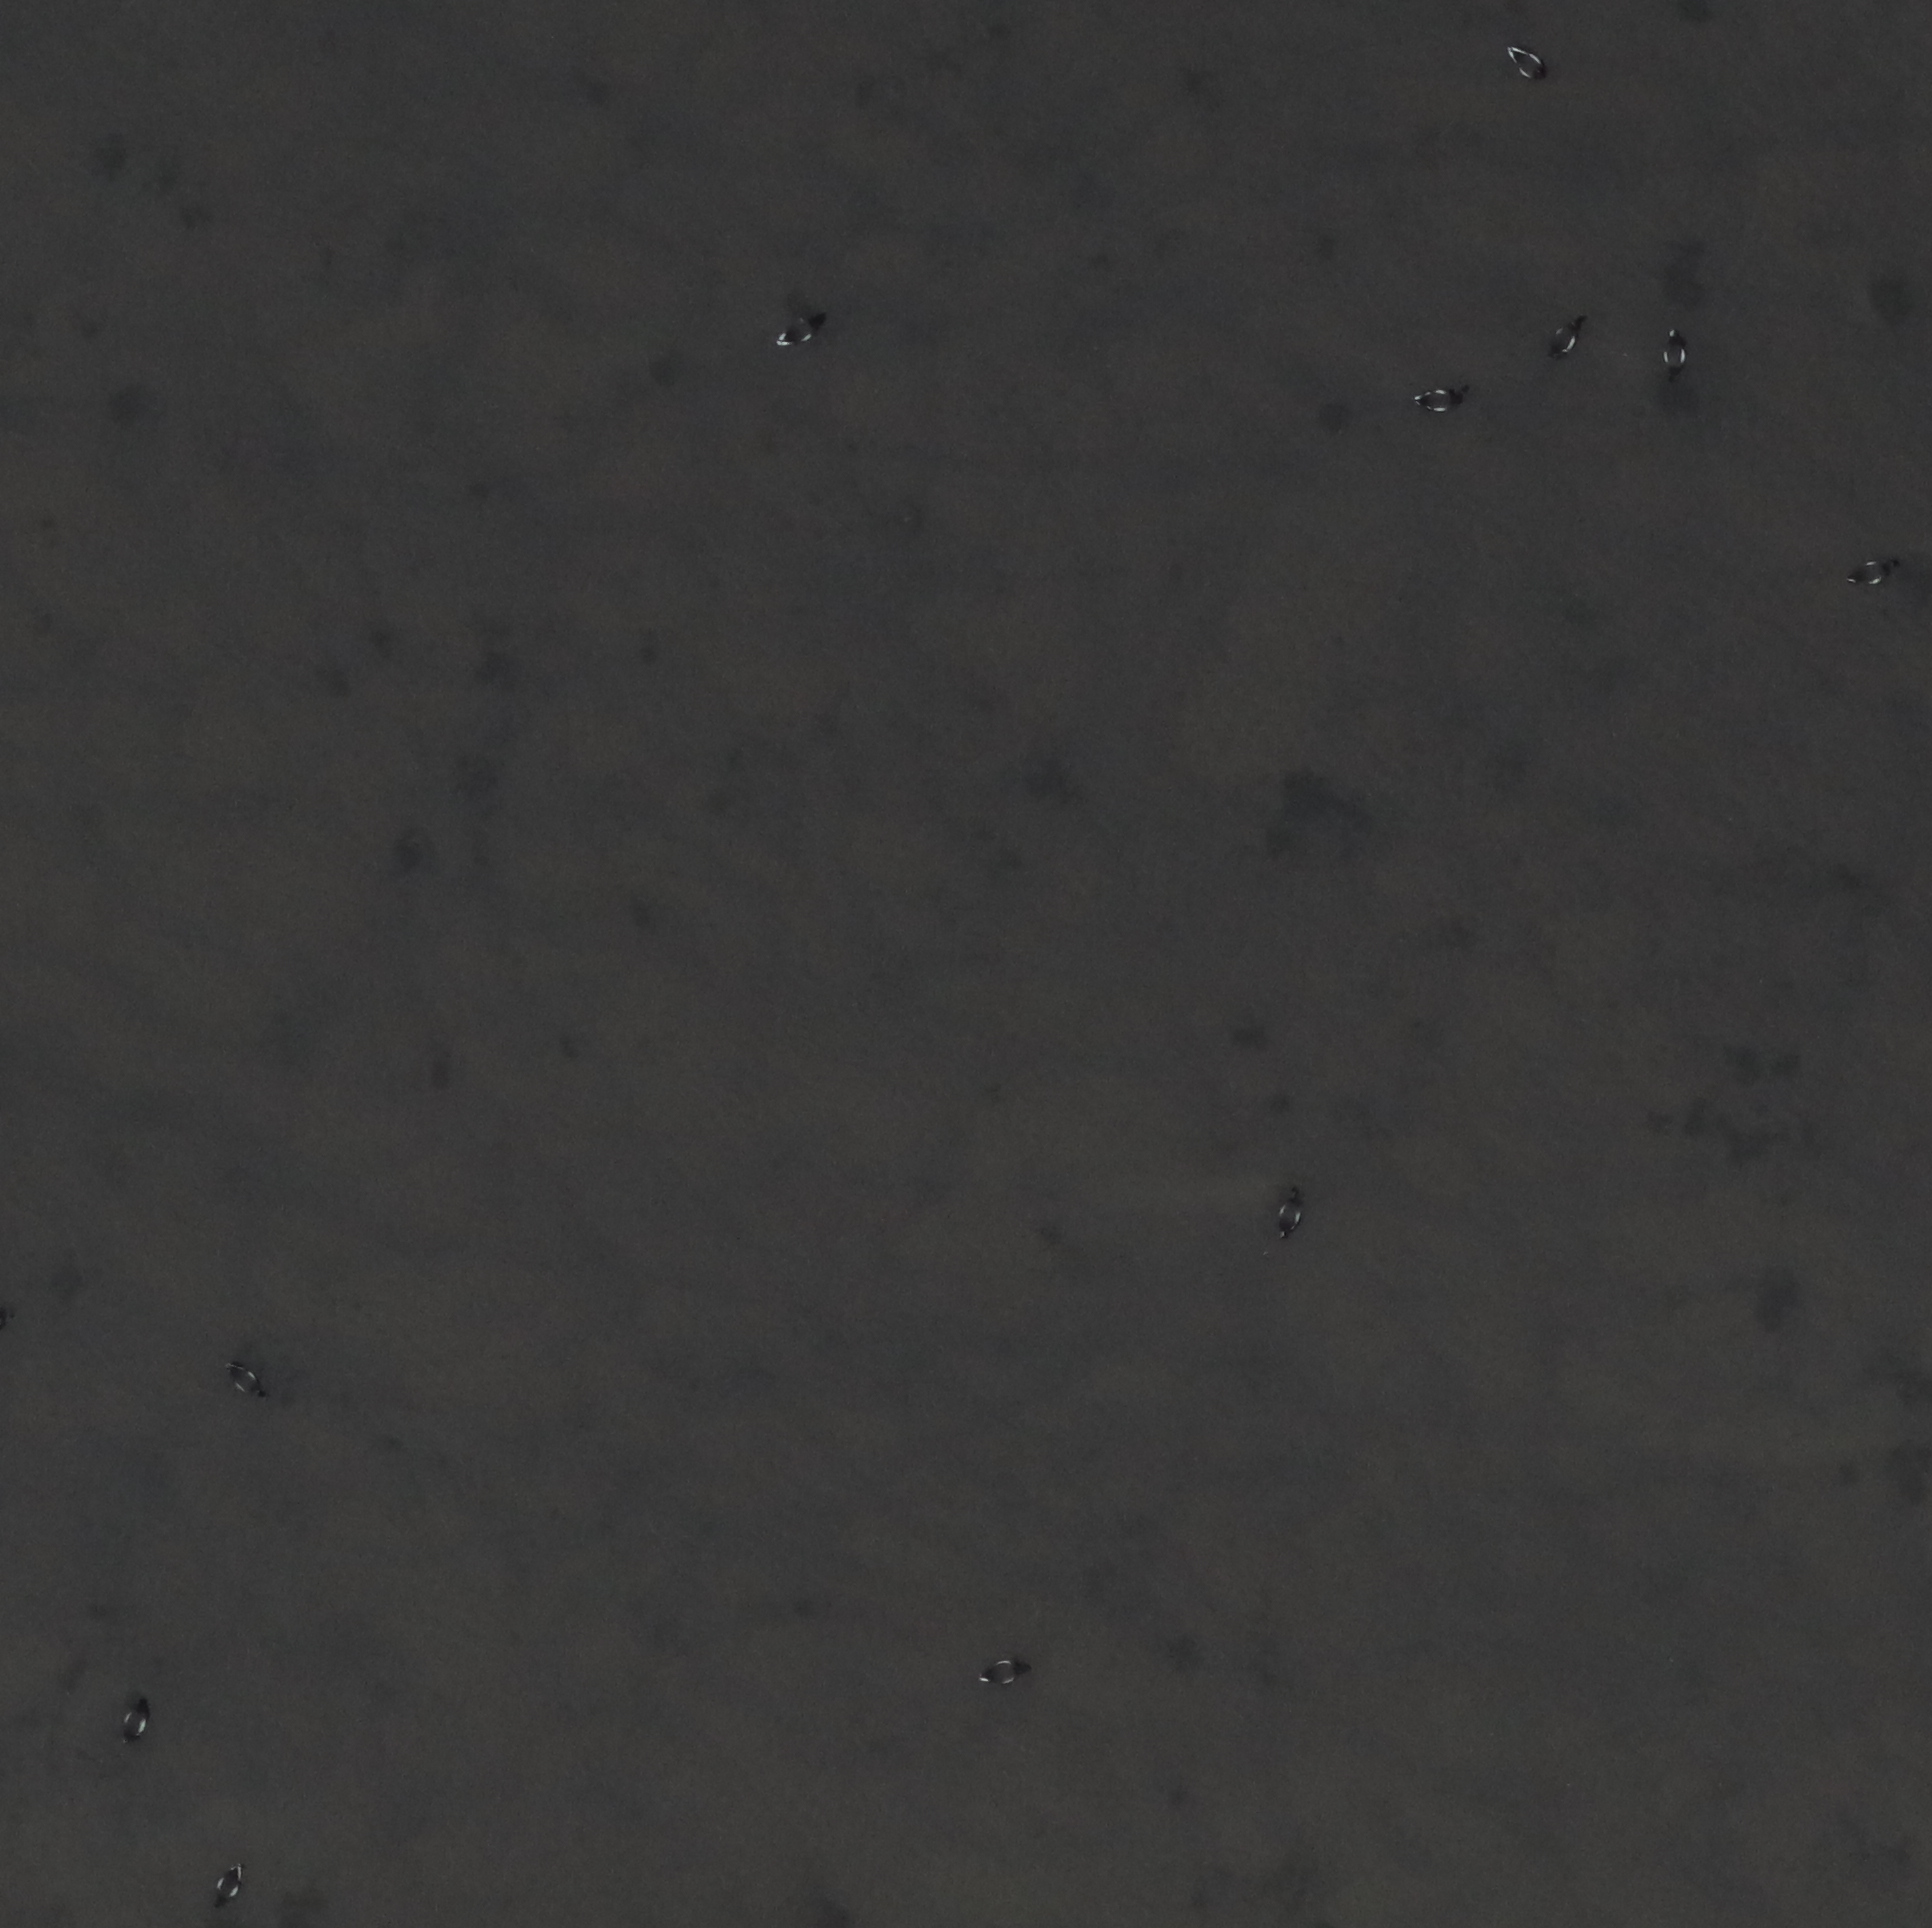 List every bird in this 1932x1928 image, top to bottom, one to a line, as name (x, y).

brant (1527, 60)
brant (798, 331)
brant (1566, 342)
brant (1675, 352)
brant (1440, 401)
brant (1877, 563)
brant (1289, 1216)
brant (2, 1307)
brant (264, 1379)
brant (1005, 1671)
brant (134, 1723)
brant (227, 1882)